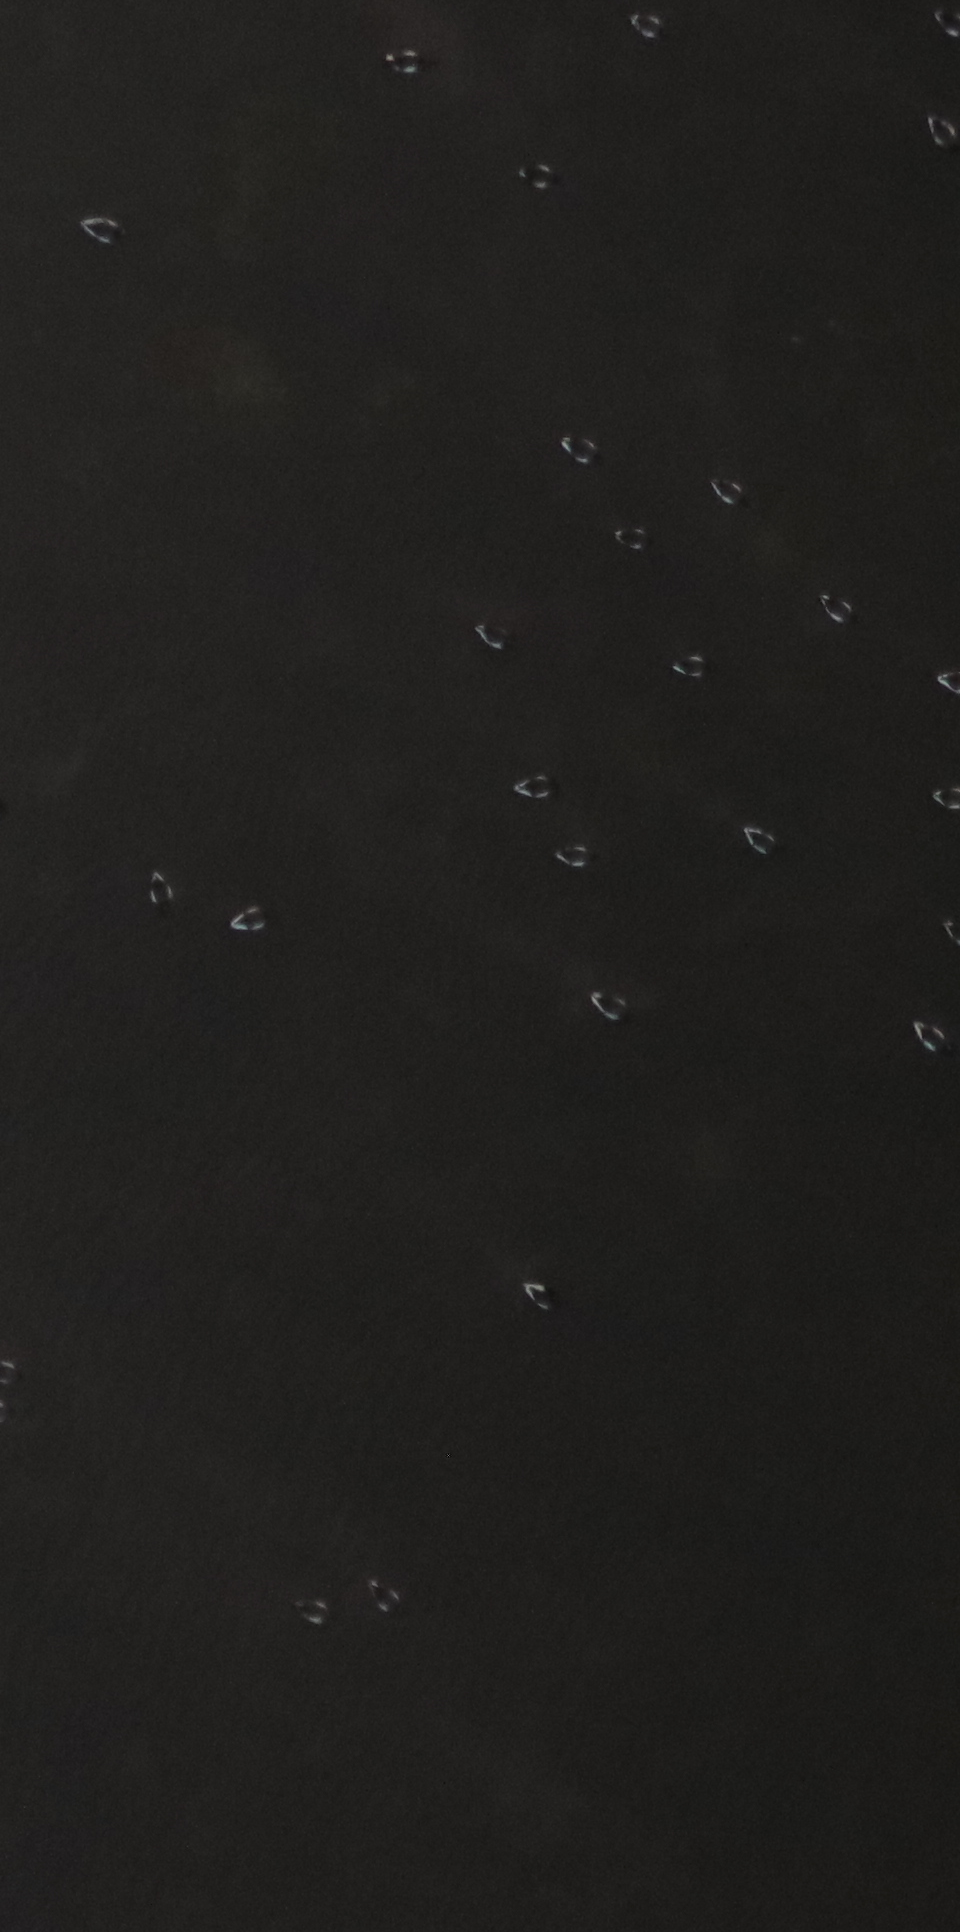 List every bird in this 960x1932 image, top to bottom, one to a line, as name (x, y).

brant (650, 23)
brant (406, 61)
brant (940, 136)
brant (540, 172)
brant (102, 230)
brant (581, 448)
brant (729, 492)
brant (630, 536)
brant (837, 608)
brant (497, 630)
brant (690, 662)
brant (538, 788)
brant (757, 832)
brant (573, 855)
brant (155, 888)
brant (253, 918)
brant (610, 1005)
brant (937, 1038)
brant (542, 1289)
brant (1, 1373)
brant (384, 1595)
brant (319, 1609)